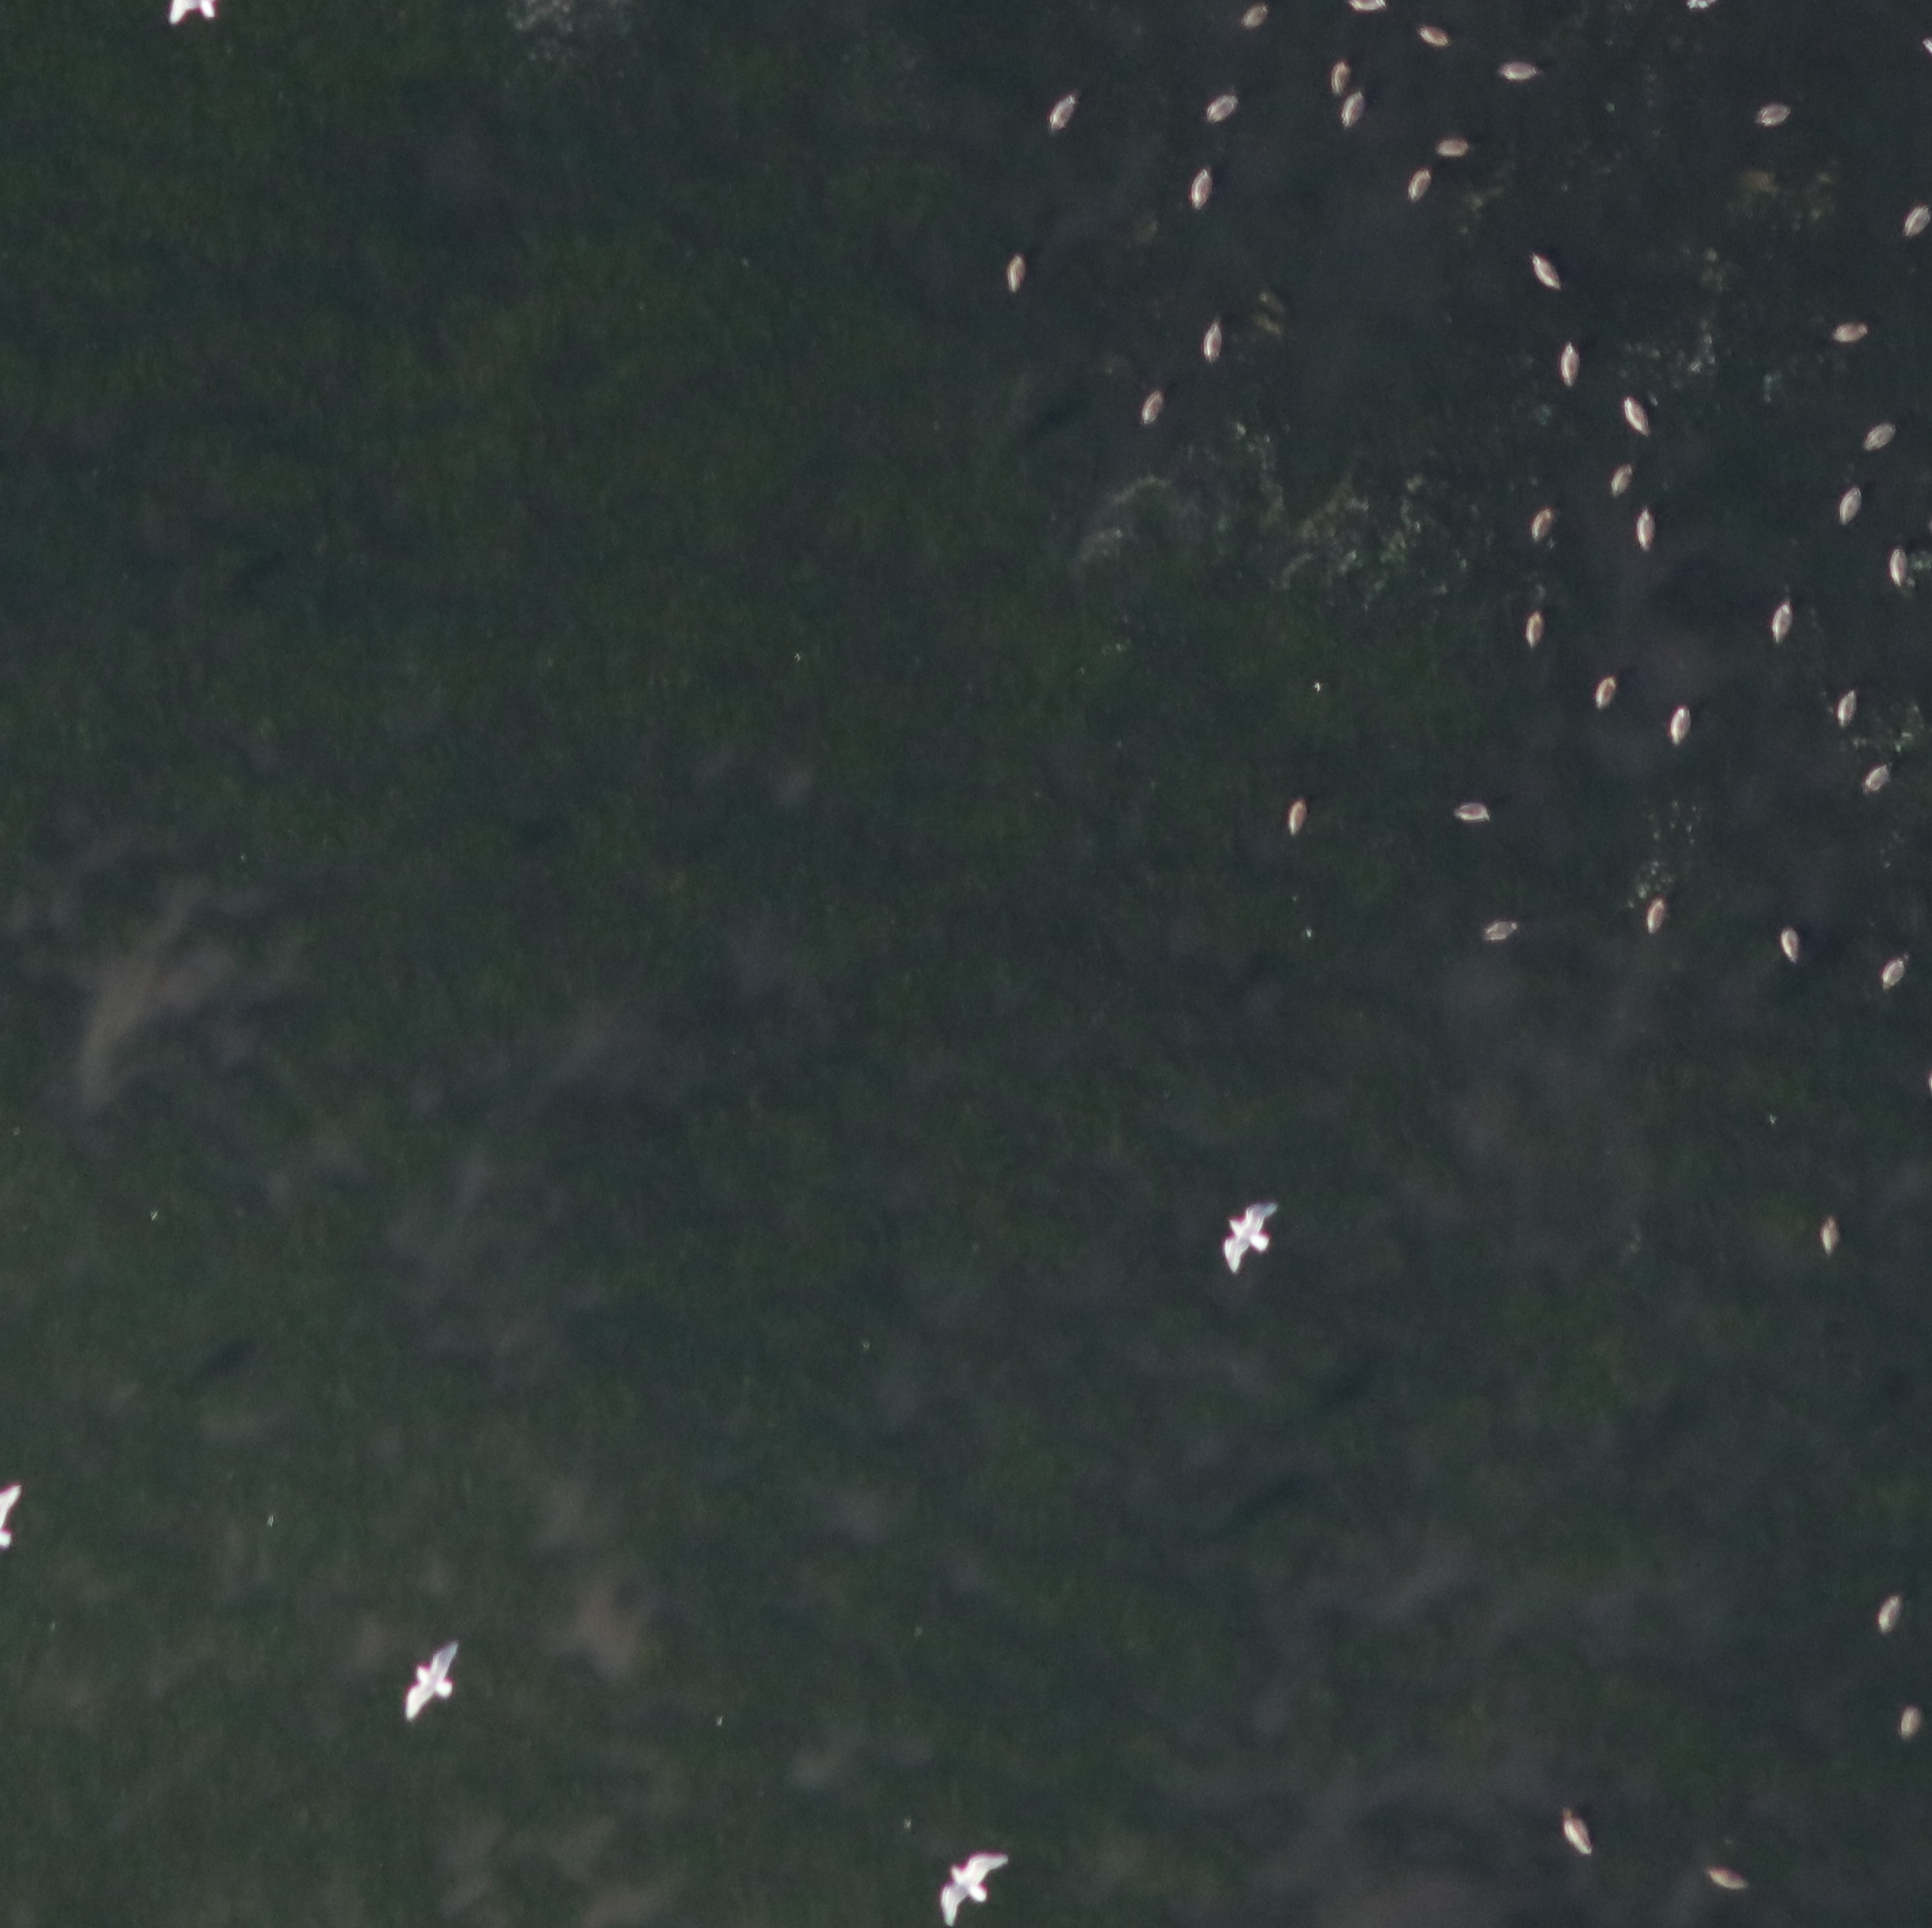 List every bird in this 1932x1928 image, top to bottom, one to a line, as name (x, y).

gull (205, 6)
other bird (1254, 18)
other bird (1429, 36)
other bird (1515, 72)
other bird (1342, 74)
other bird (1217, 105)
other bird (1359, 109)
other bird (1064, 110)
other bird (1765, 116)
other bird (1454, 152)
other bird (1418, 182)
other bird (1199, 190)
other bird (1924, 217)
other bird (1015, 270)
other bird (1545, 273)
other bird (1856, 341)
other bird (1214, 347)
other bird (1567, 360)
other bird (1158, 403)
other bird (1635, 418)
other bird (1885, 437)
other bird (1618, 476)
other bird (1847, 508)
other bird (1539, 525)
other bird (1646, 527)
other bird (1897, 559)
other bird (1784, 617)
other bird (1535, 633)
other bird (1605, 692)
other bird (1843, 707)
other bird (1684, 726)
other bird (1877, 775)
other bird (1467, 811)
other bird (1295, 817)
other bird (1658, 908)
other bird (1508, 929)
other bird (1794, 945)
other bird (1891, 969)
other bird (1829, 1236)
gull (1251, 1240)
other bird (1891, 1620)
gull (441, 1683)
other bird (1912, 1721)
other bird (1577, 1834)
gull (965, 1876)
other bird (1722, 1879)